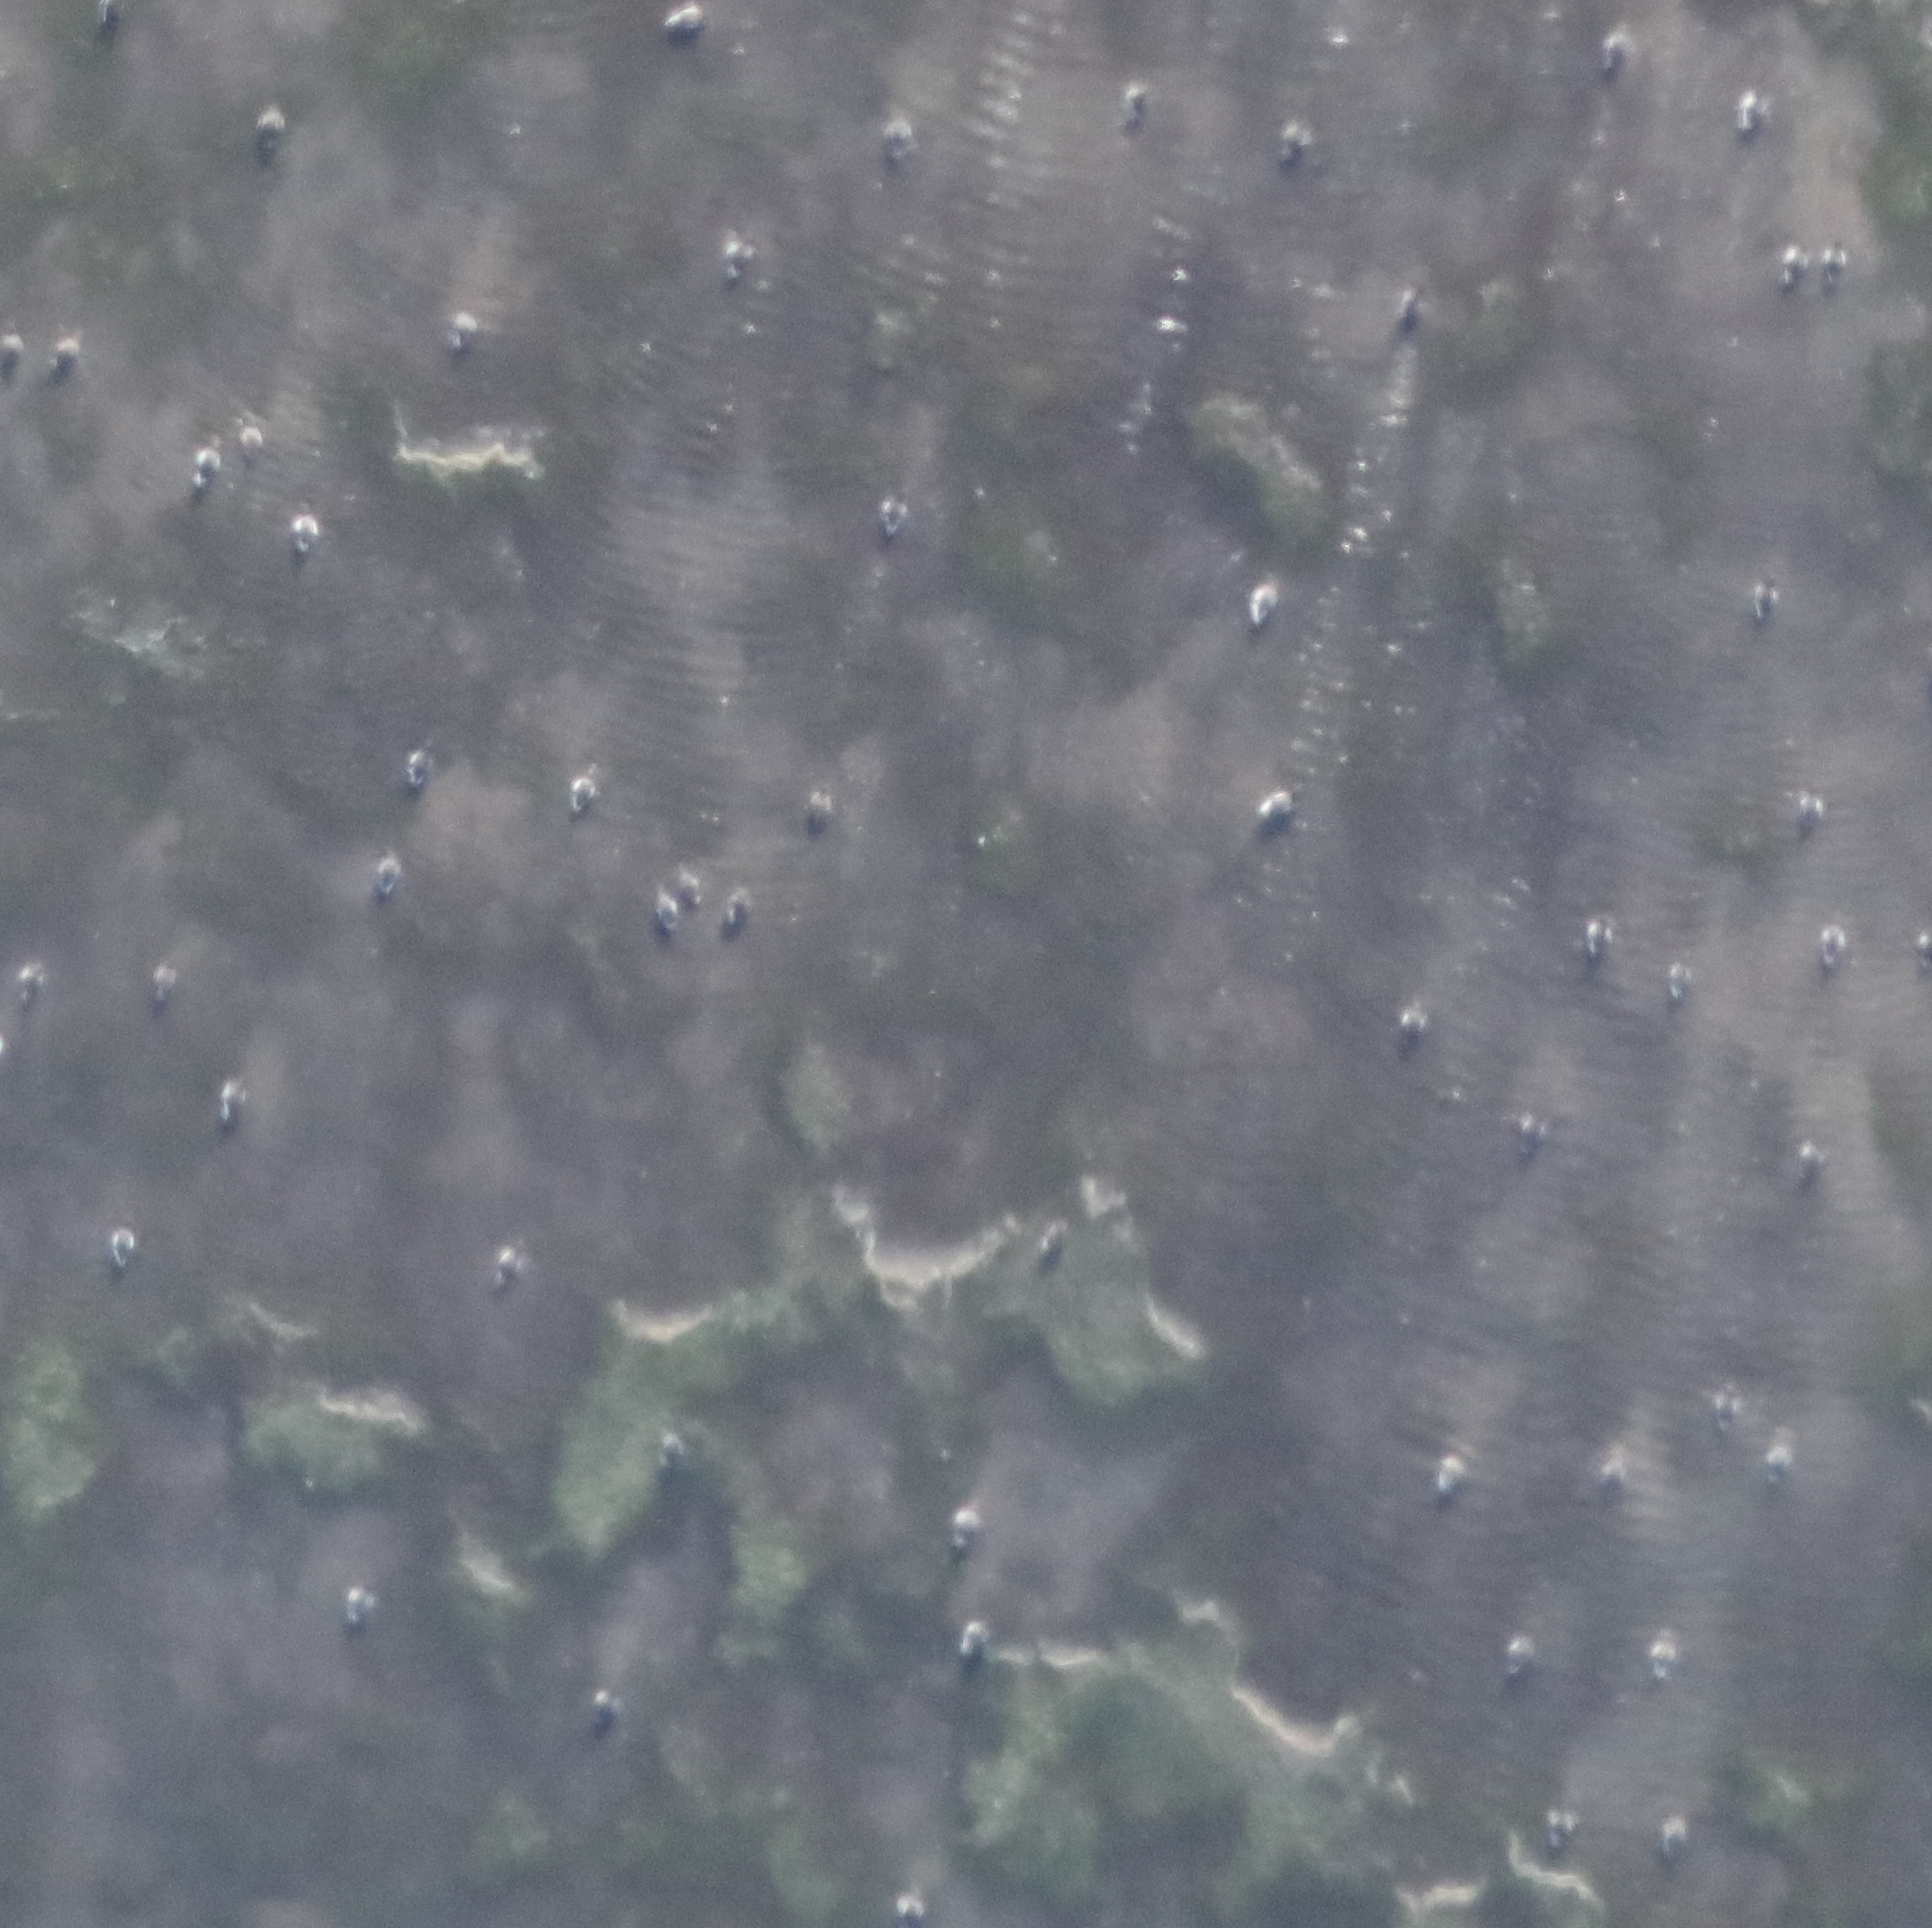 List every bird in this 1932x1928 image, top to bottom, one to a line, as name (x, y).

brant (111, 5)
brant (686, 12)
brant (1614, 55)
brant (1135, 105)
brant (281, 115)
brant (1753, 115)
brant (904, 135)
brant (1307, 139)
brant (1841, 261)
brant (740, 268)
brant (1791, 269)
brant (1414, 319)
brant (74, 348)
brant (6, 354)
brant (253, 419)
brant (215, 460)
brant (890, 514)
brant (311, 531)
brant (1785, 598)
brant (1259, 602)
brant (415, 765)
brant (584, 774)
brant (814, 801)
brant (1285, 810)
brant (1810, 820)
brant (375, 878)
brant (691, 886)
brant (668, 909)
brant (742, 916)
brant (1605, 940)
brant (1840, 947)
brant (31, 990)
brant (167, 990)
brant (1680, 992)
brant (1403, 1023)
brant (226, 1094)
brant (1531, 1123)
brant (1818, 1151)
brant (127, 1243)
brant (1043, 1246)
brant (501, 1258)
brant (1727, 1407)
brant (670, 1445)
brant (1774, 1453)
brant (1451, 1470)
brant (1606, 1483)
brant (965, 1532)
brant (358, 1598)
brant (967, 1640)
brant (1669, 1653)
brant (1520, 1658)
brant (598, 1705)
brant (1555, 1817)
brant (1675, 1843)
brant (914, 1916)